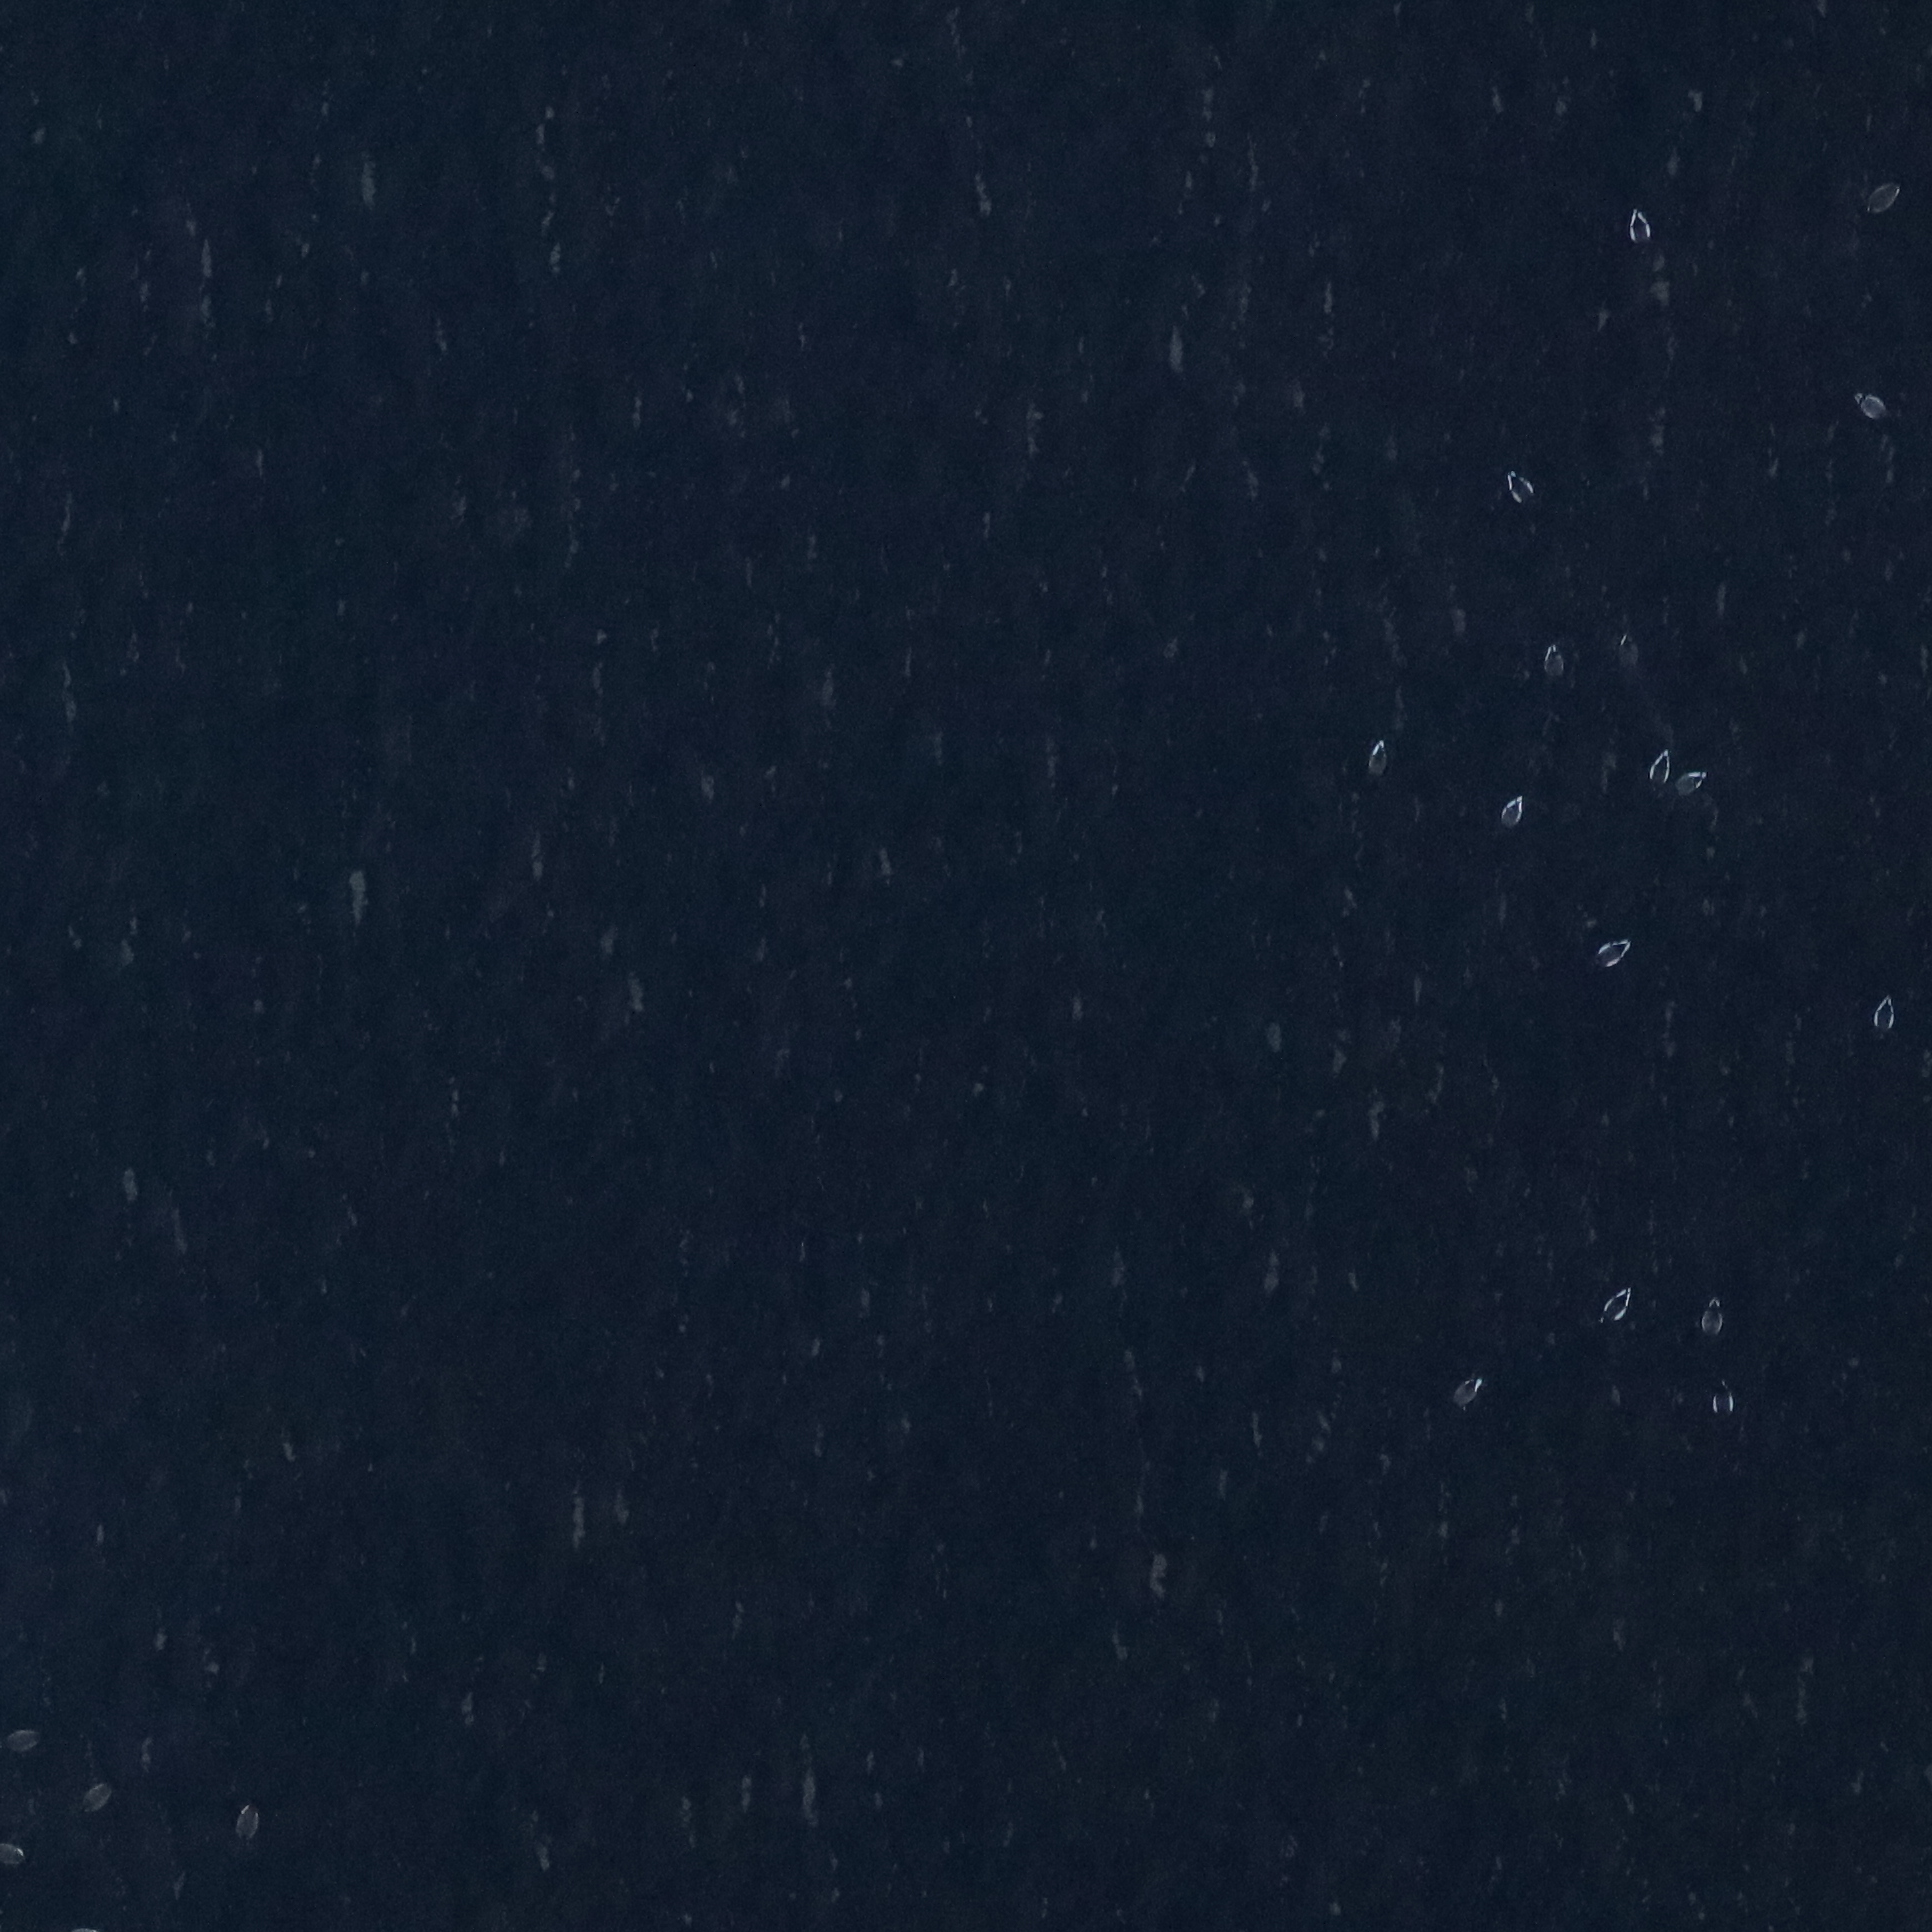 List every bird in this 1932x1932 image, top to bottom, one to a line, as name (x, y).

Canada goose (1881, 197)
brant (1640, 230)
brant (1872, 408)
brant (1521, 488)
brant (1631, 654)
brant (1554, 666)
brant (1378, 760)
brant (1660, 771)
brant (1689, 781)
brant (1514, 815)
brant (1611, 954)
brant (1885, 1019)
brant (1617, 1305)
brant (1712, 1318)
brant (1465, 1392)
brant (1720, 1402)
Canada goose (26, 1738)
Canada goose (97, 1799)
Canada goose (250, 1818)
Canada goose (9, 1854)